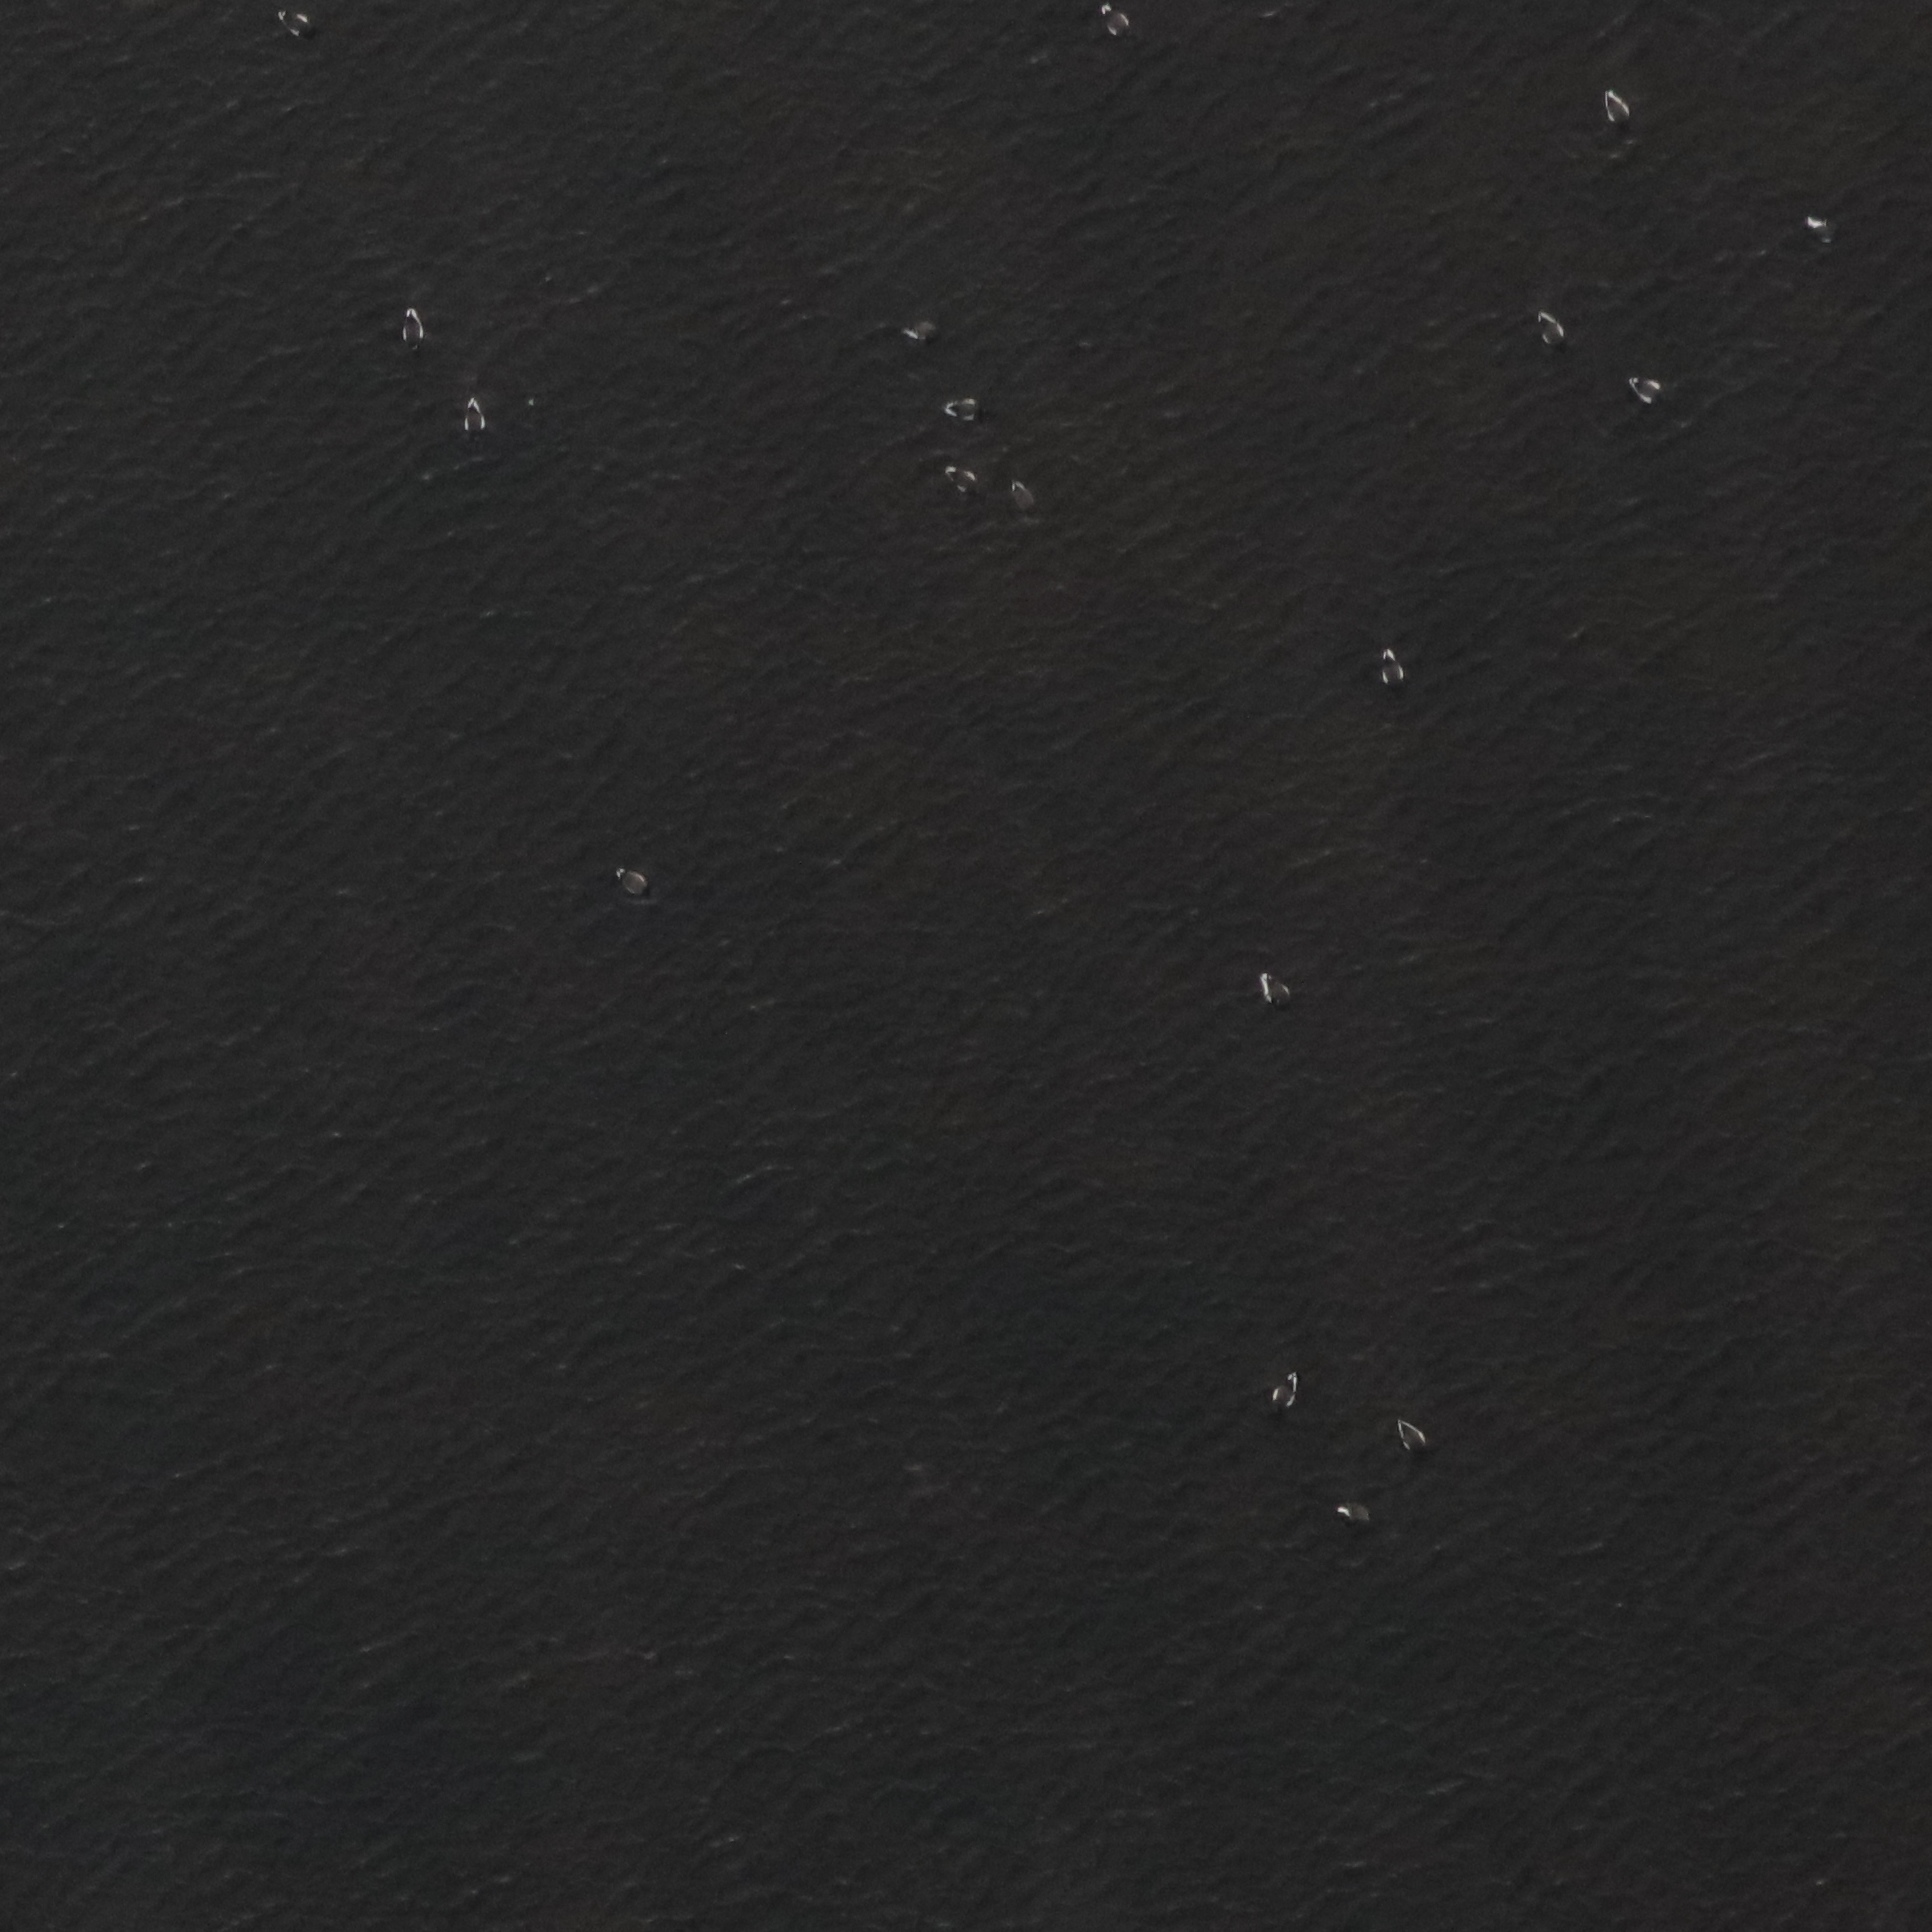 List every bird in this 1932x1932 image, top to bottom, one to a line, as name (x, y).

brant (1114, 21)
brant (293, 22)
brant (1617, 108)
brant (1822, 229)
brant (922, 329)
brant (411, 330)
brant (1549, 330)
brant (1646, 390)
brant (965, 410)
brant (472, 417)
brant (965, 480)
brant (1024, 498)
brant (1391, 669)
brant (632, 883)
brant (1274, 989)
brant (1285, 1391)
brant (1411, 1436)
brant (1351, 1515)